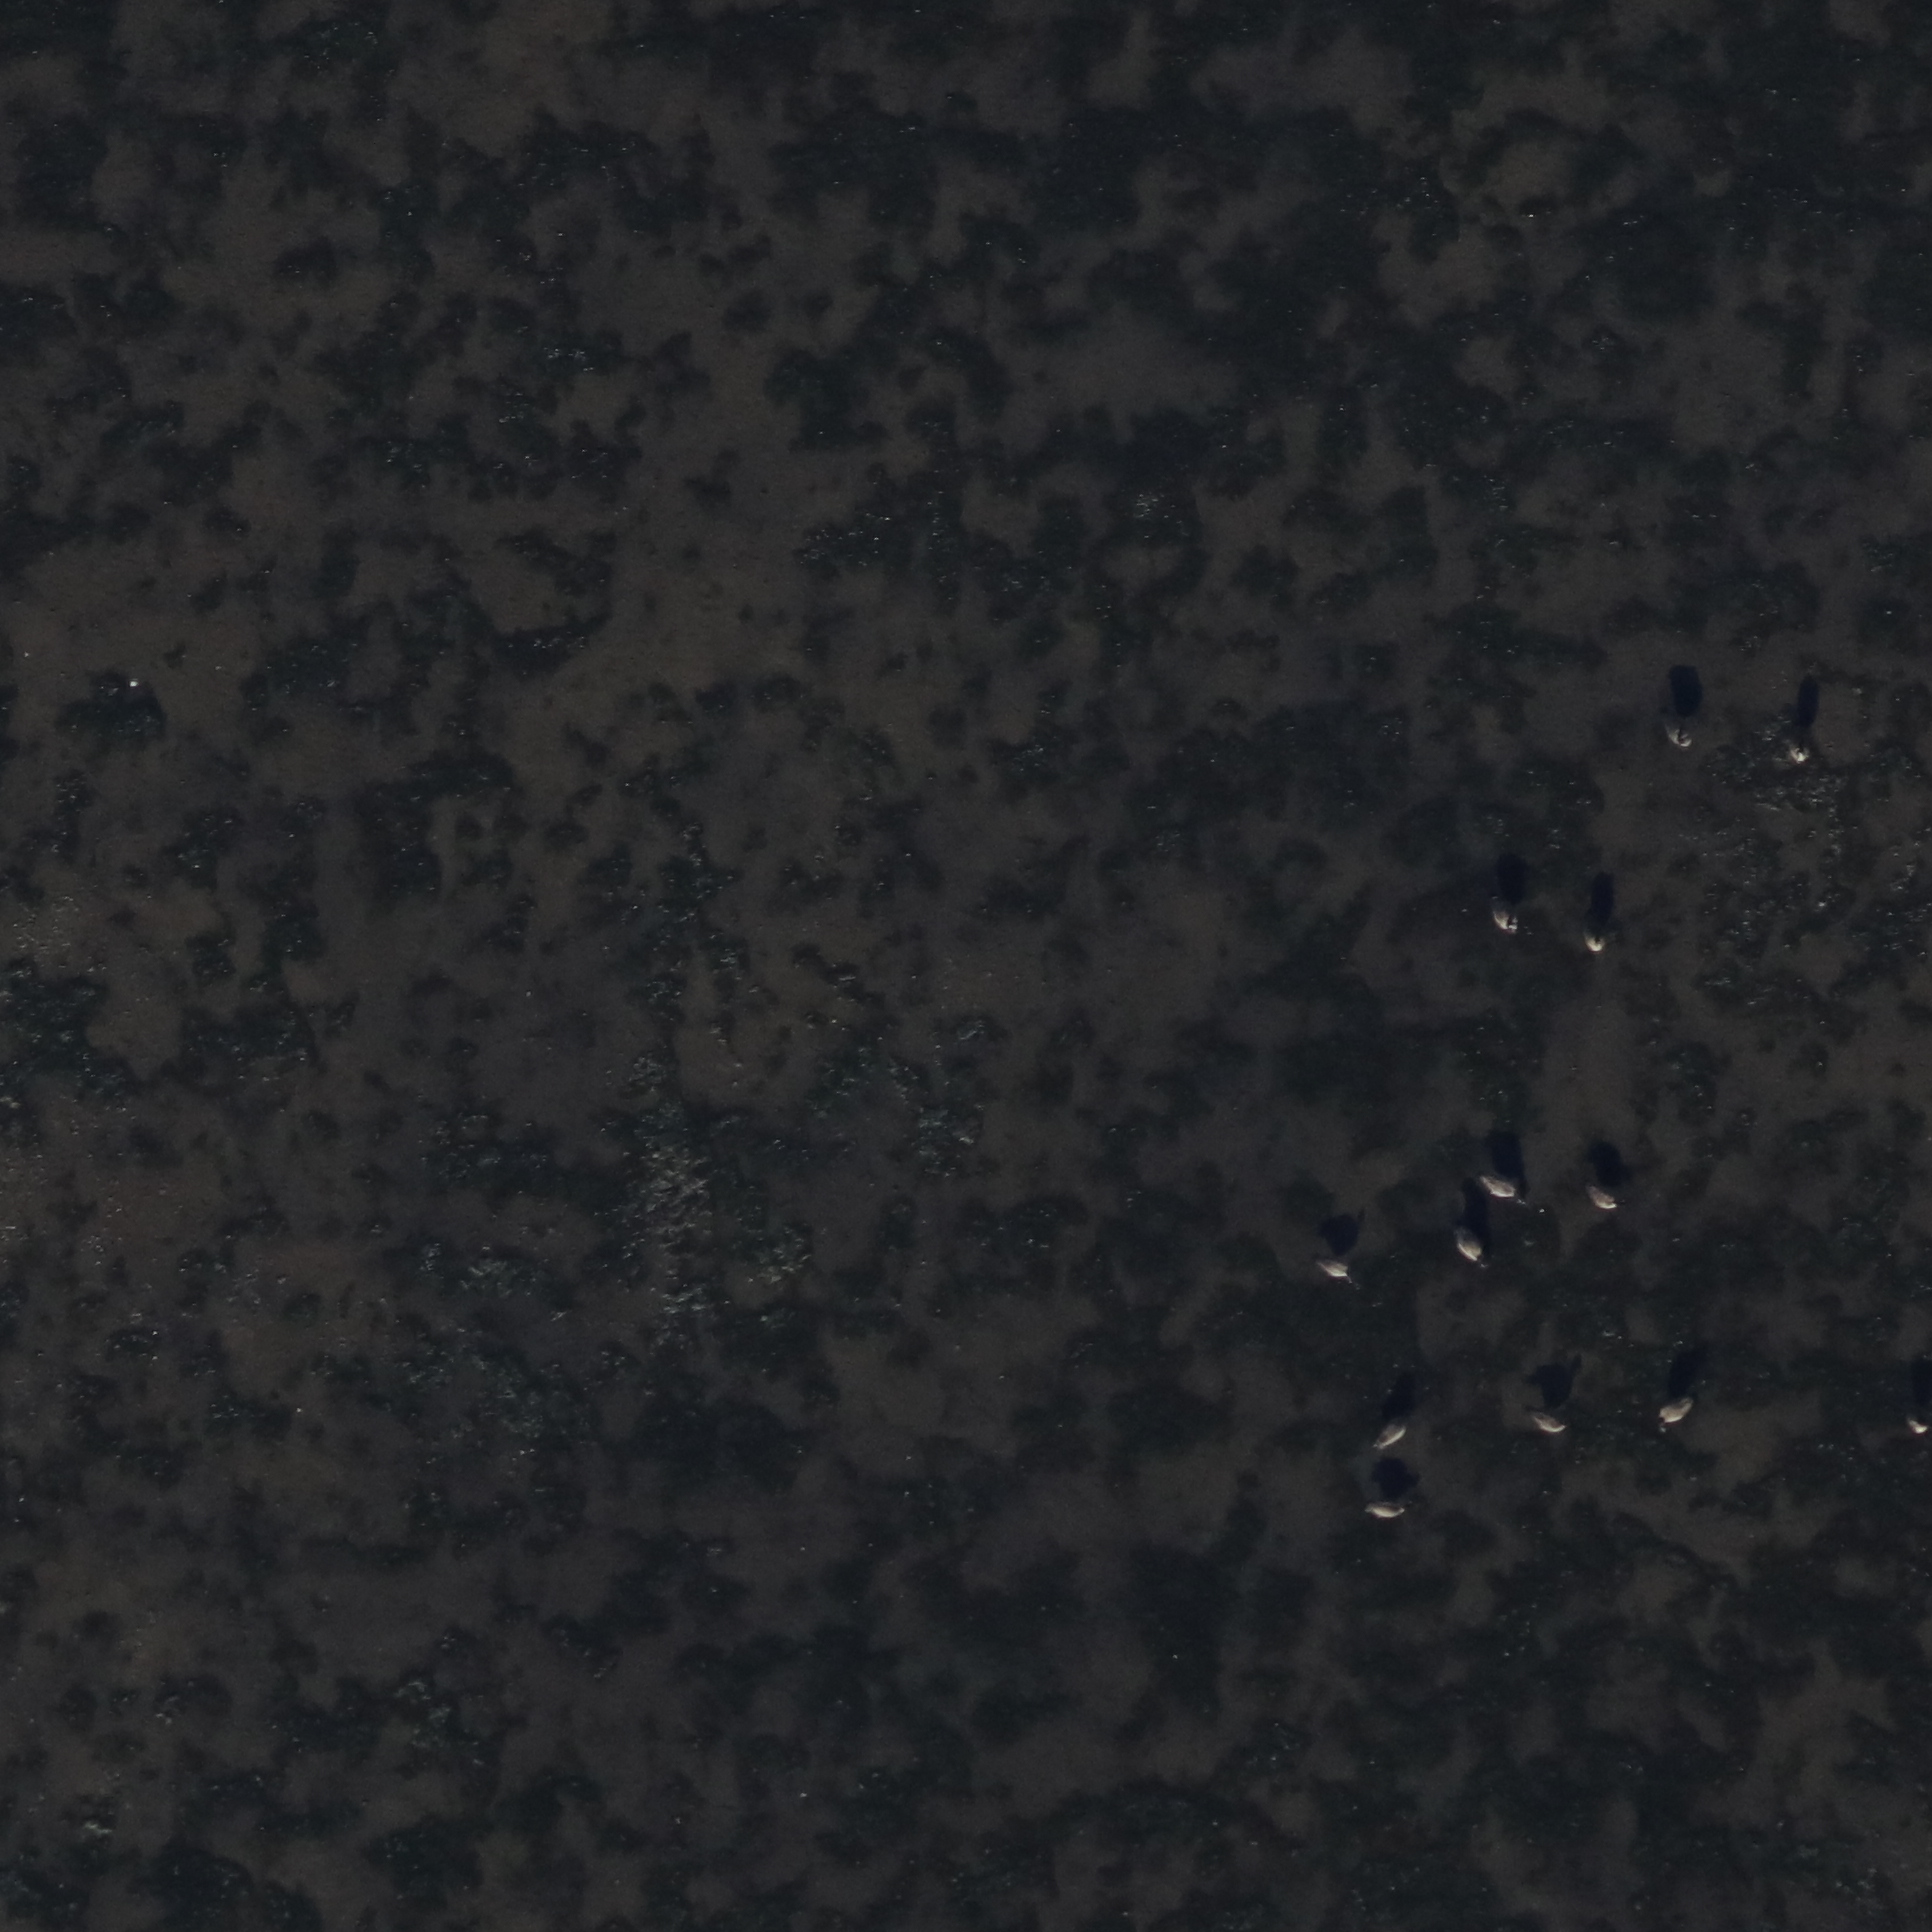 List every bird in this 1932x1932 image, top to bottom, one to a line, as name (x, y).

Canada goose (1678, 733)
Canada goose (1802, 755)
Canada goose (1507, 914)
Canada goose (1598, 934)
Canada goose (1503, 1187)
Canada goose (1599, 1196)
Canada goose (1472, 1245)
Canada goose (1333, 1262)
Canada goose (1673, 1415)
Canada goose (1549, 1419)
Canada goose (1921, 1426)
Canada goose (1392, 1438)
Canada goose (1387, 1505)